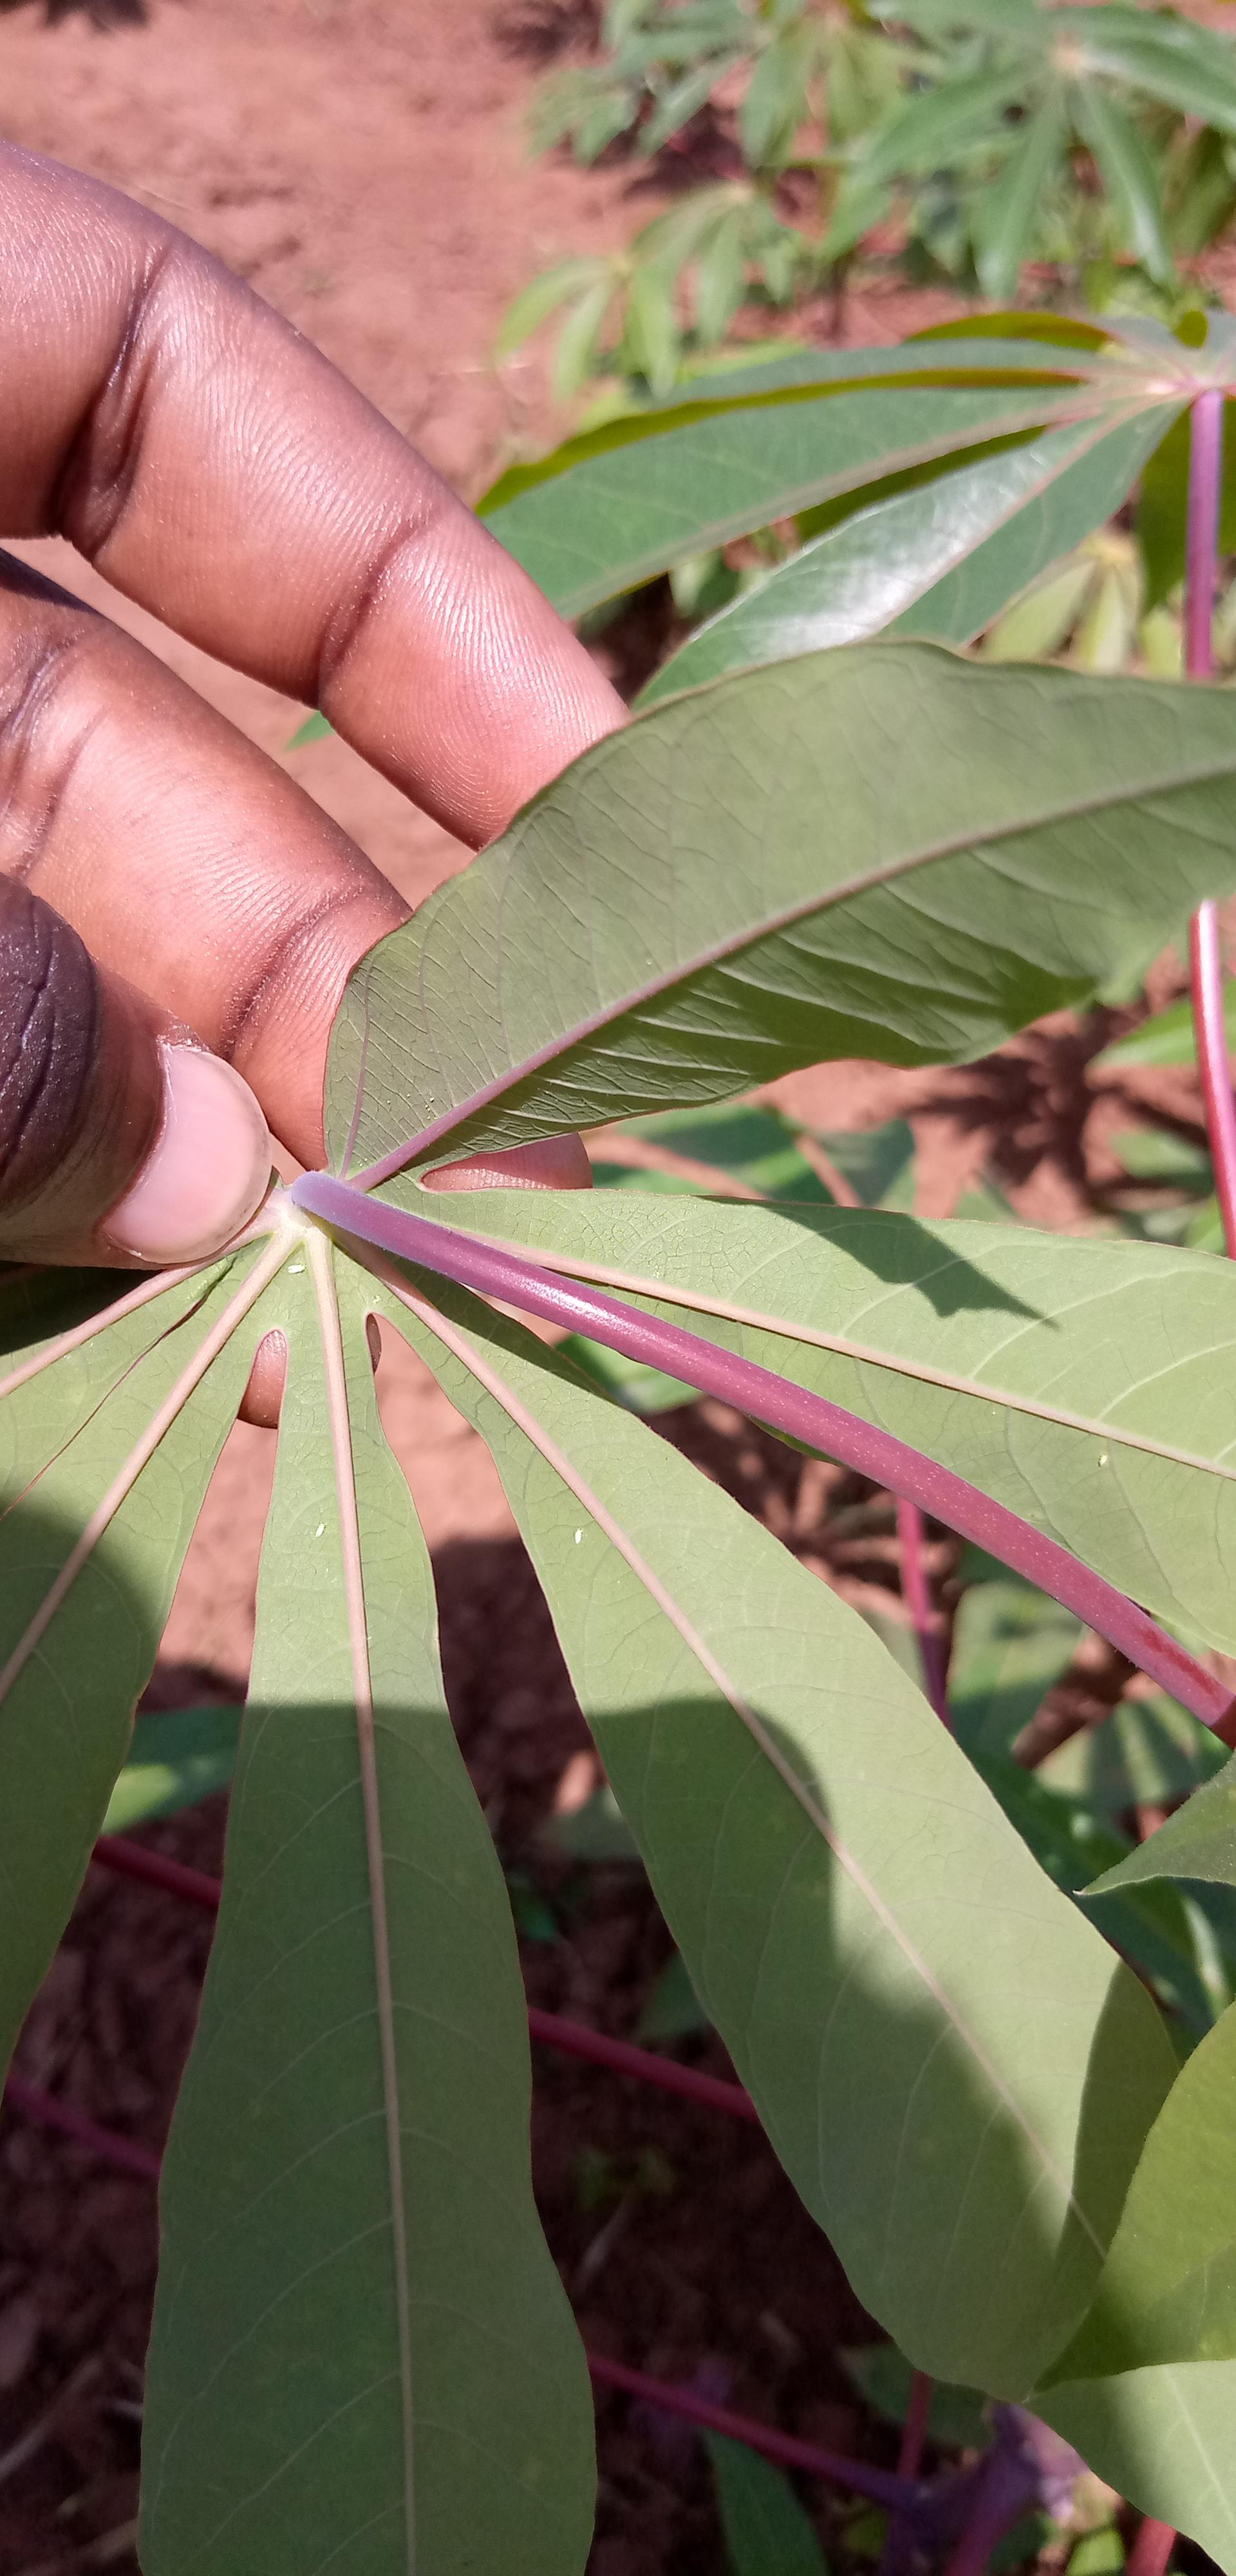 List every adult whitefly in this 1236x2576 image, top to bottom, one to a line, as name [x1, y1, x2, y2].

whitefly [278, 1252, 312, 1284]
whitefly [1092, 1437, 1111, 1472]
whitefly [299, 1511, 332, 1549]
whitefly [562, 1517, 603, 1560]